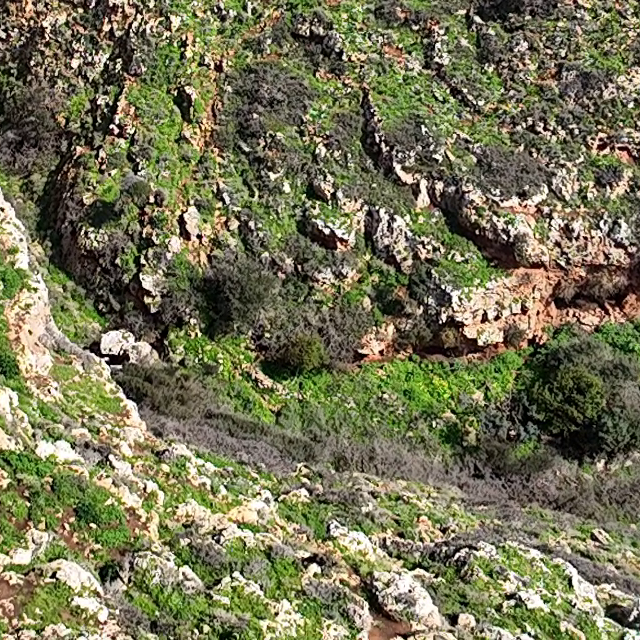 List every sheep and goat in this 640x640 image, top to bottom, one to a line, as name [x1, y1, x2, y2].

None